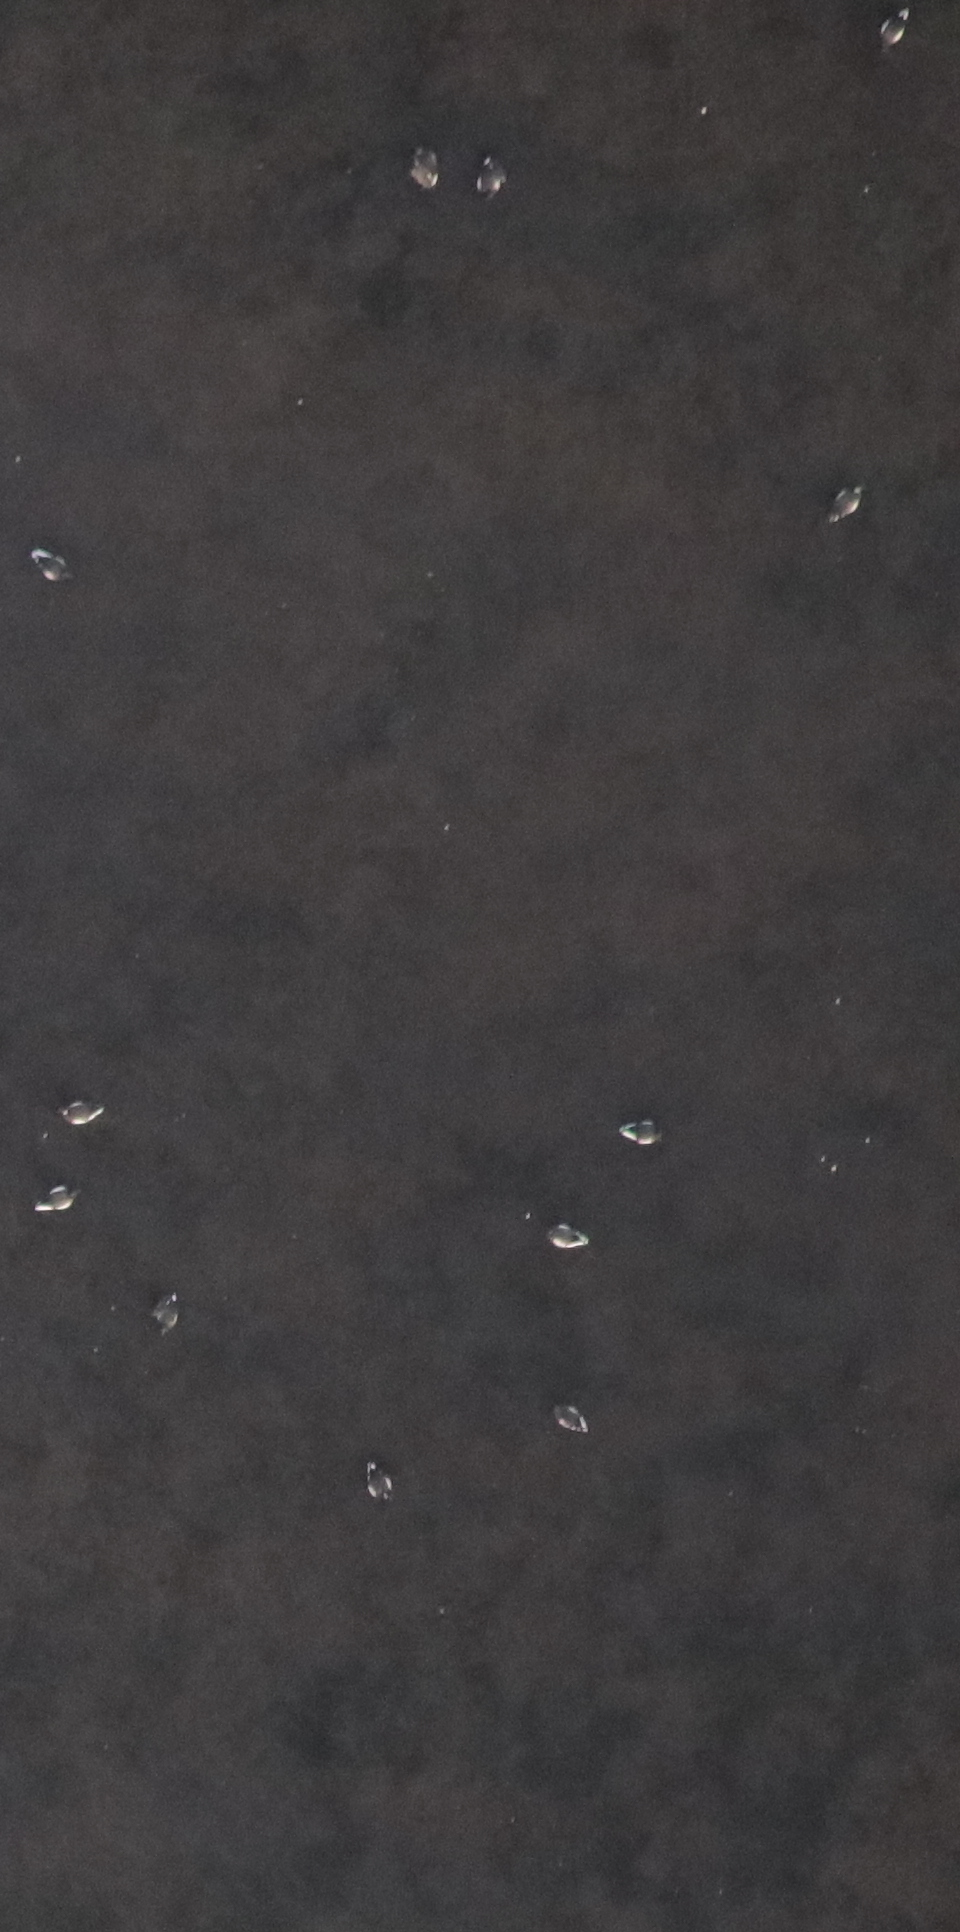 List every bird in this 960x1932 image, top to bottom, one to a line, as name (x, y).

brant (894, 30)
brant (423, 169)
brant (488, 179)
brant (845, 505)
brant (52, 566)
brant (81, 1112)
brant (643, 1131)
brant (57, 1198)
brant (564, 1236)
brant (165, 1316)
brant (568, 1418)
brant (378, 1483)